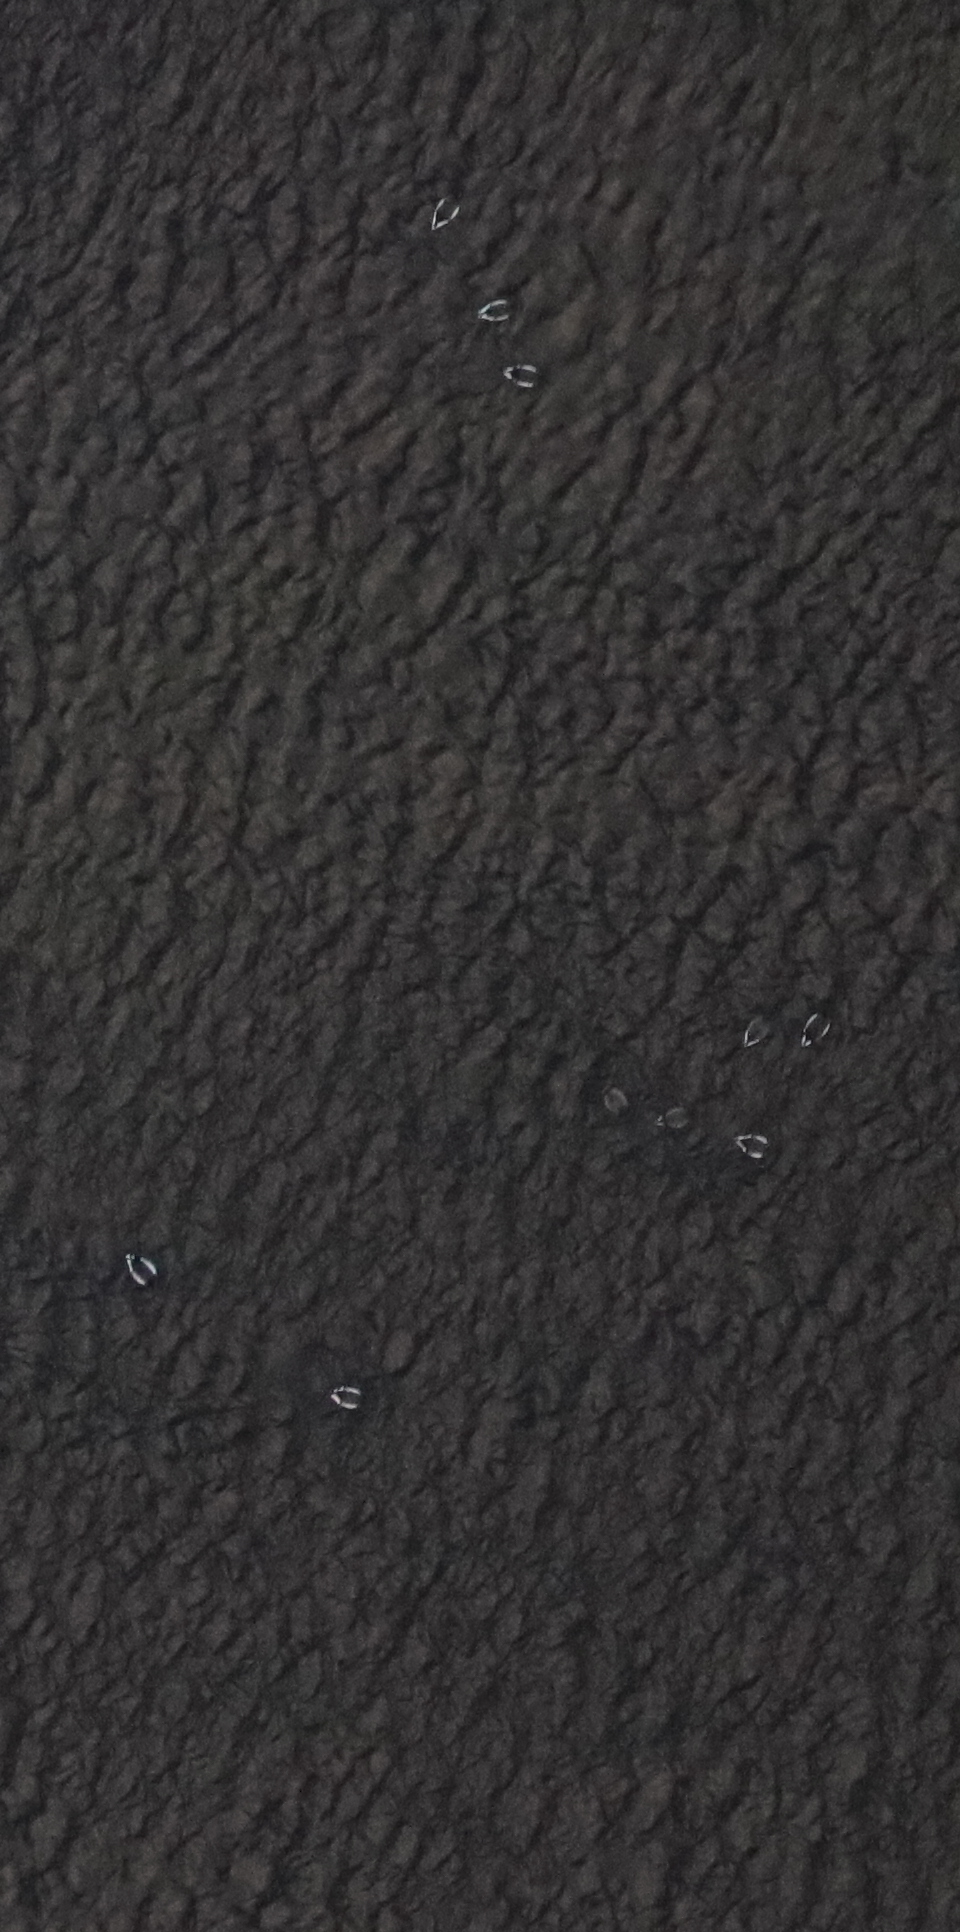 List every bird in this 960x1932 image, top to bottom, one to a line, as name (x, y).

brant (444, 211)
brant (500, 313)
brant (523, 377)
brant (758, 1027)
brant (815, 1028)
brant (618, 1104)
brant (673, 1116)
brant (752, 1145)
brant (142, 1270)
brant (348, 1396)